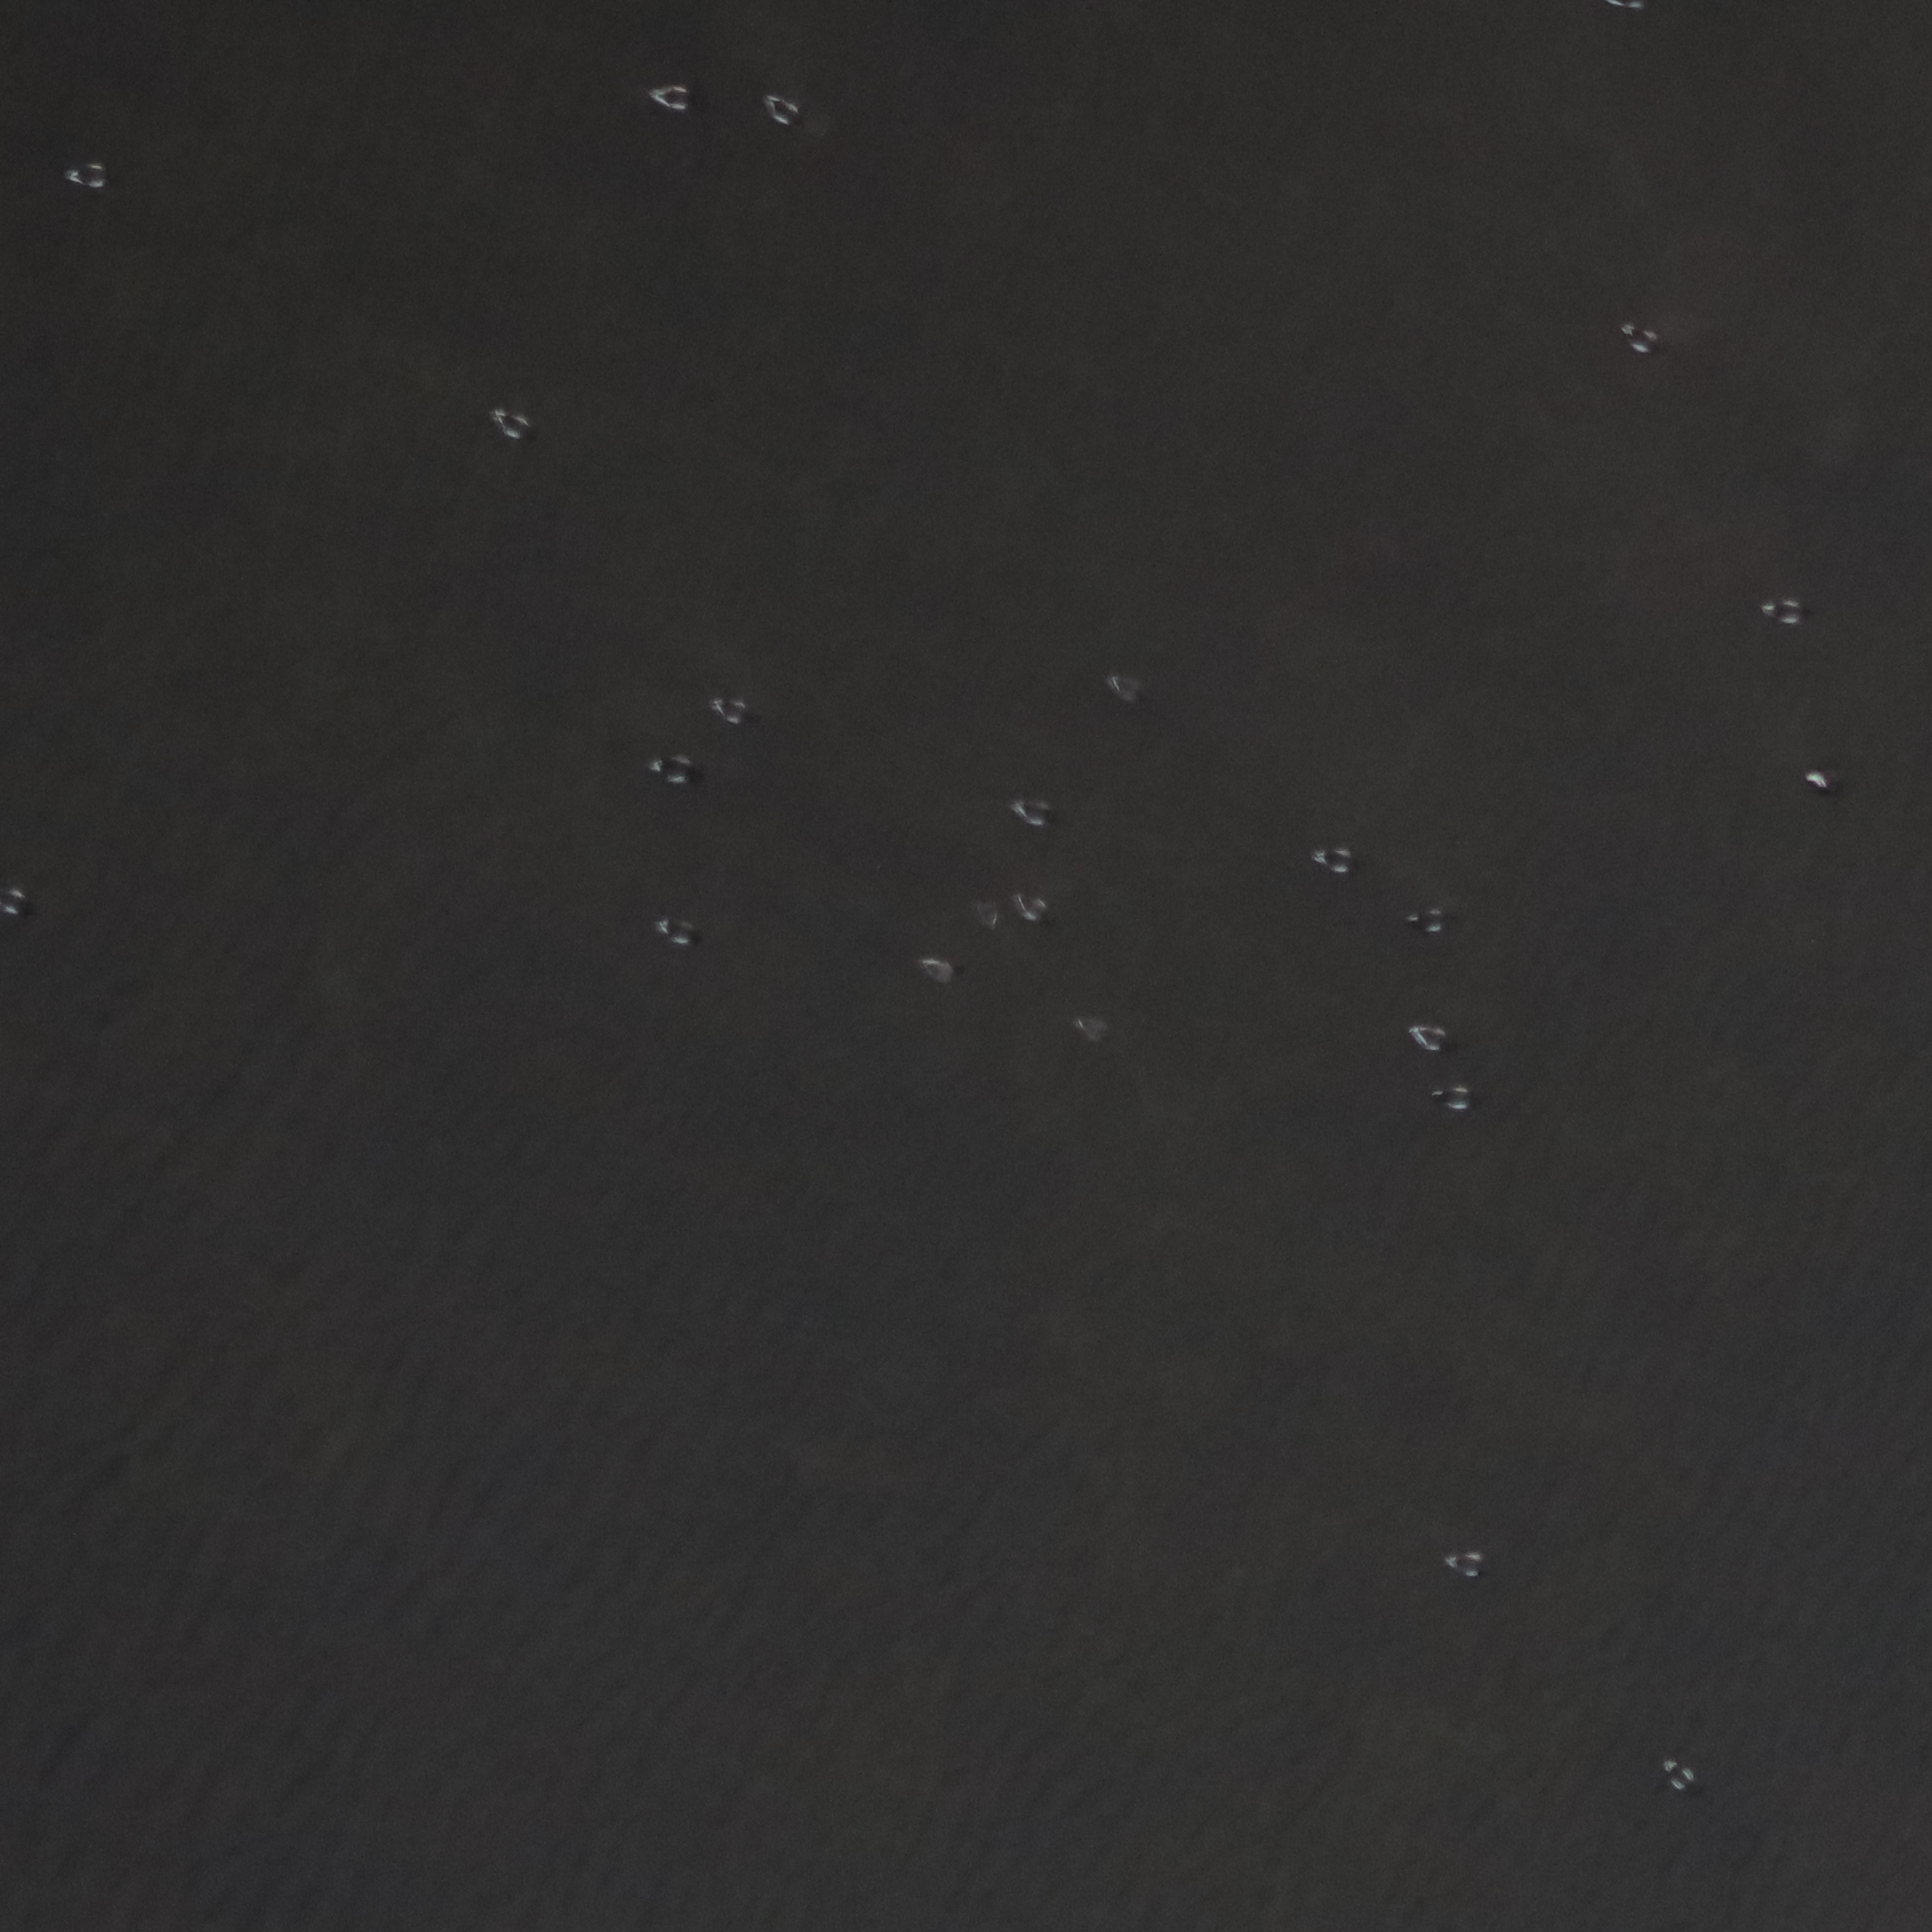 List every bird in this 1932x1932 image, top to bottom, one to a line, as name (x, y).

brant (674, 98)
brant (784, 110)
brant (90, 175)
brant (1642, 338)
brant (514, 426)
brant (1786, 611)
brant (1127, 688)
brant (734, 711)
brant (677, 771)
brant (1823, 775)
brant (1033, 812)
brant (1339, 862)
brant (7, 900)
brant (1031, 906)
brant (990, 913)
brant (1430, 921)
brant (679, 933)
brant (937, 970)
brant (1091, 1022)
brant (1433, 1037)
brant (1456, 1099)
brant (1468, 1564)
brant (1681, 1775)